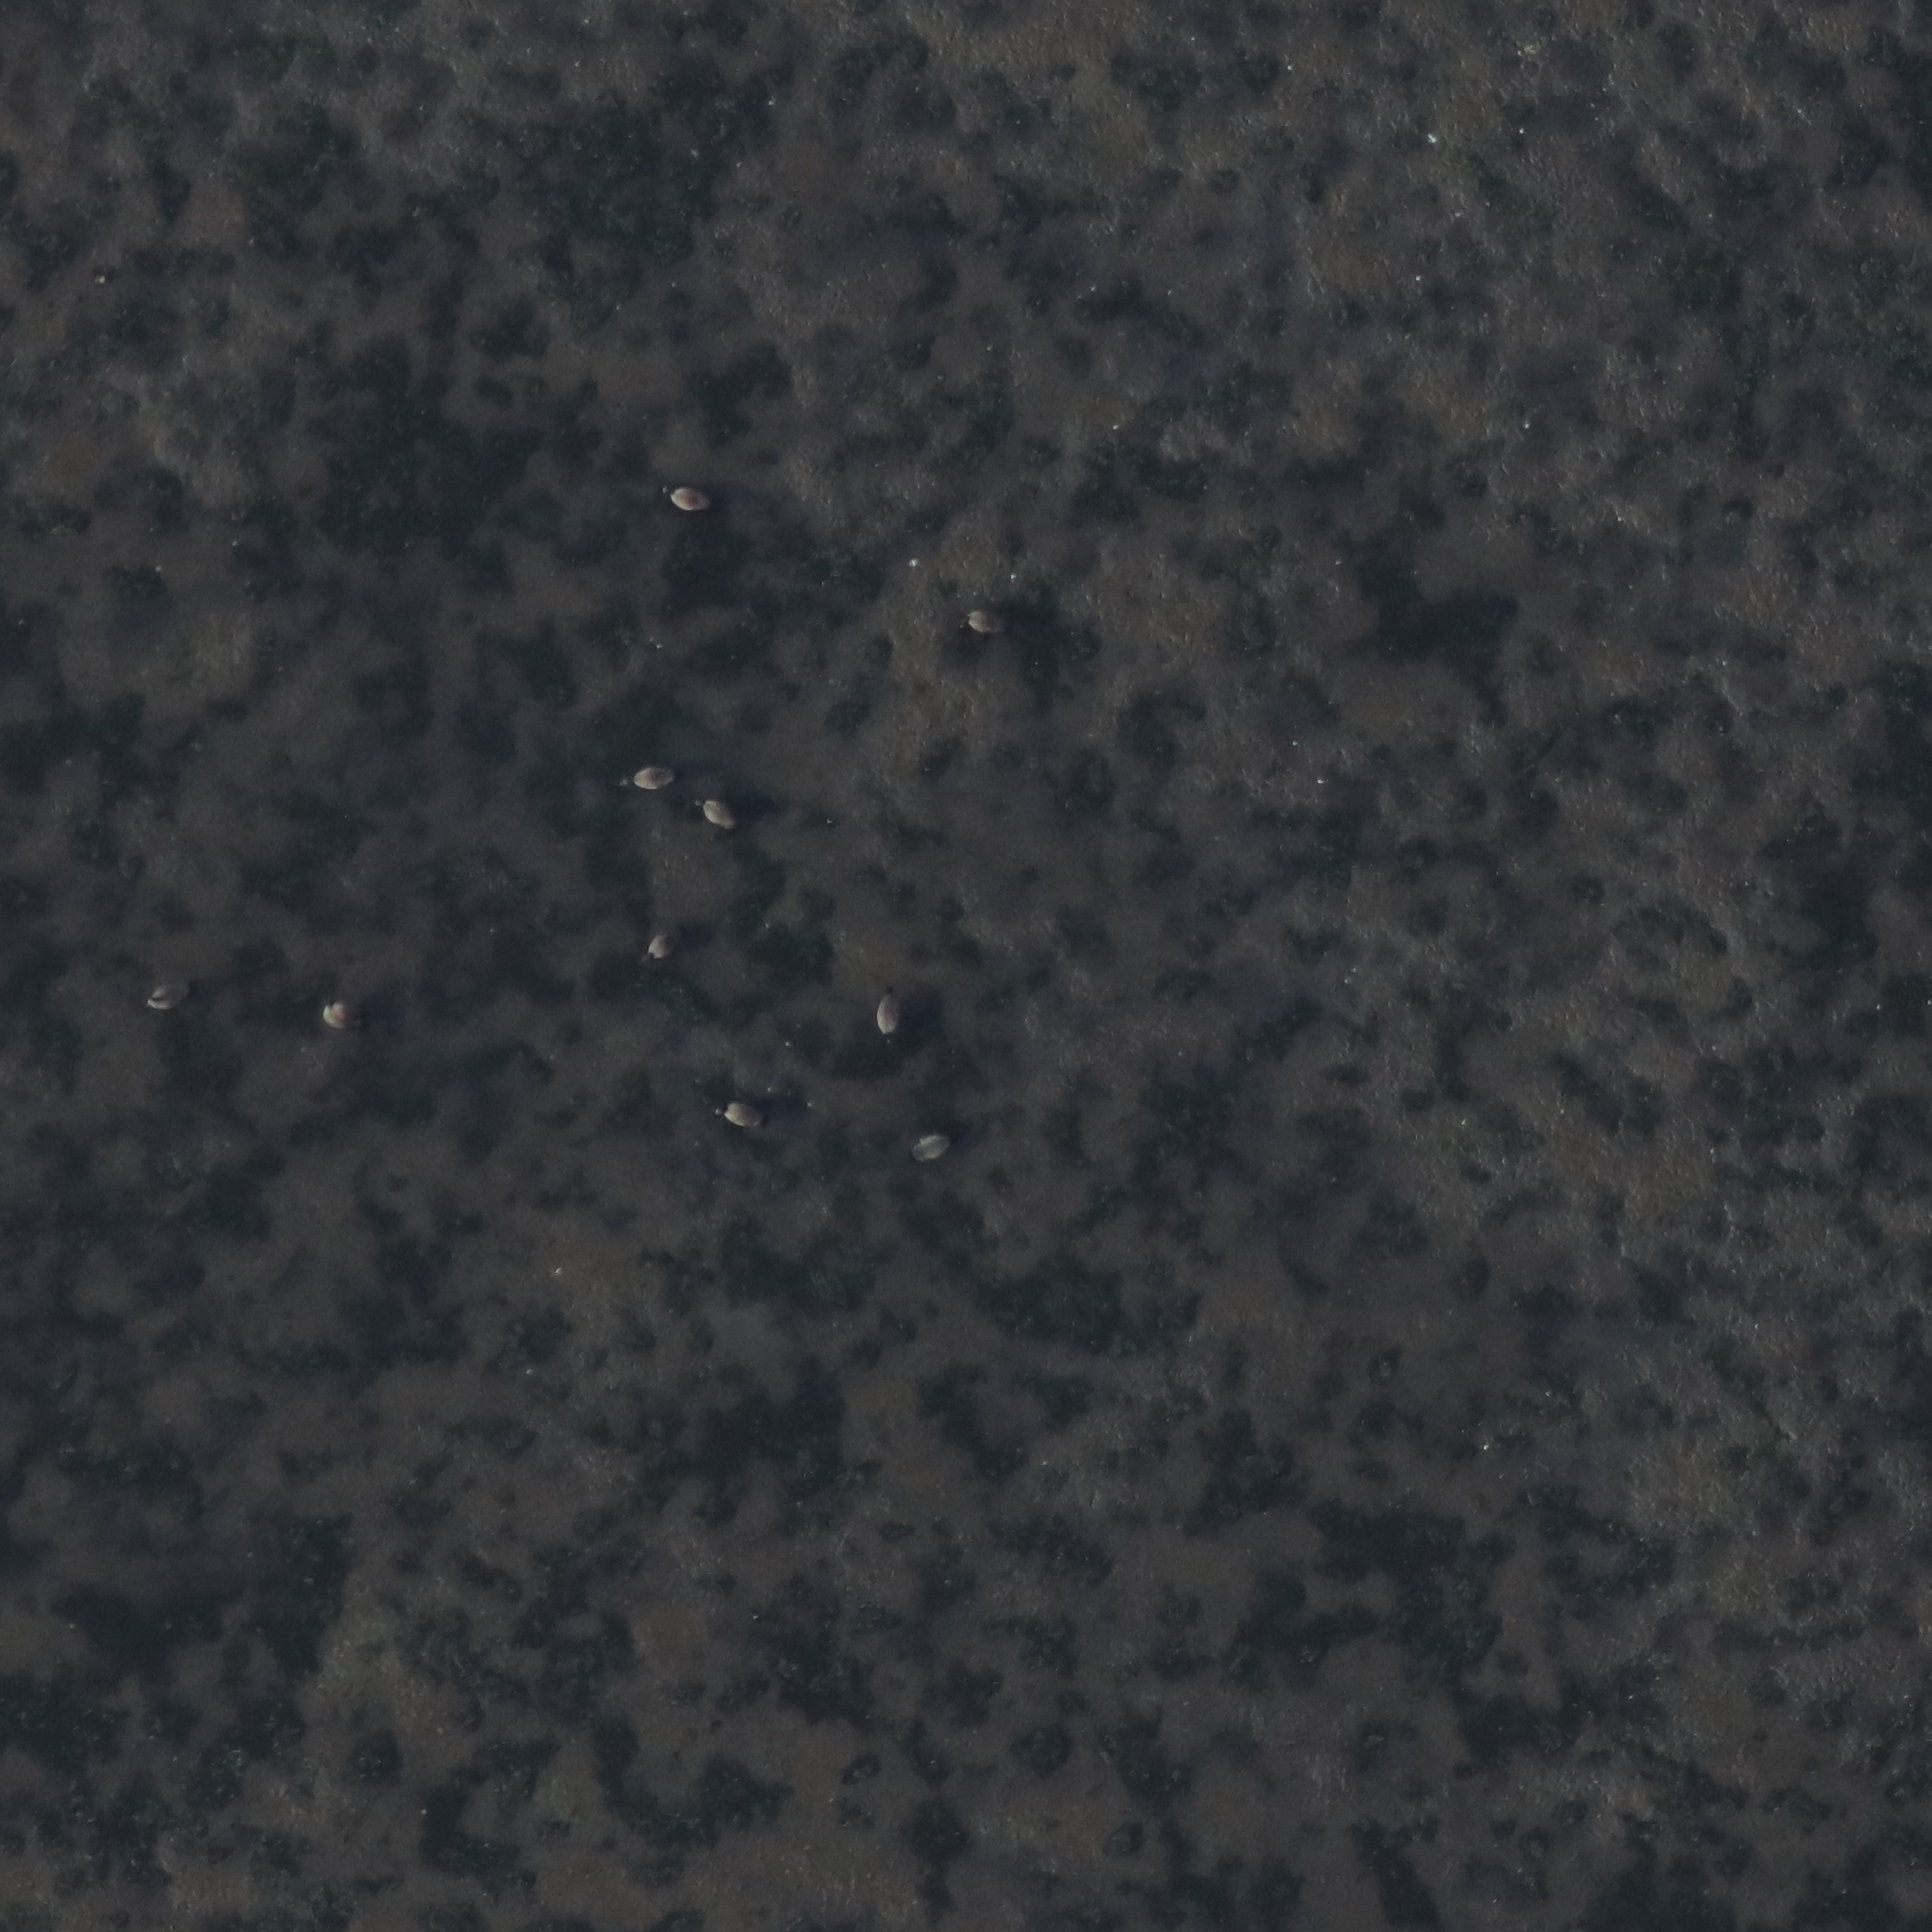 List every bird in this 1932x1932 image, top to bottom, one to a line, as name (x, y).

Canada goose (691, 498)
Canada goose (981, 623)
Canada goose (650, 778)
Canada goose (720, 812)
Canada goose (662, 945)
Canada goose (169, 994)
Canada goose (339, 1014)
Canada goose (887, 1016)
Canada goose (742, 1114)
Canada goose (931, 1148)